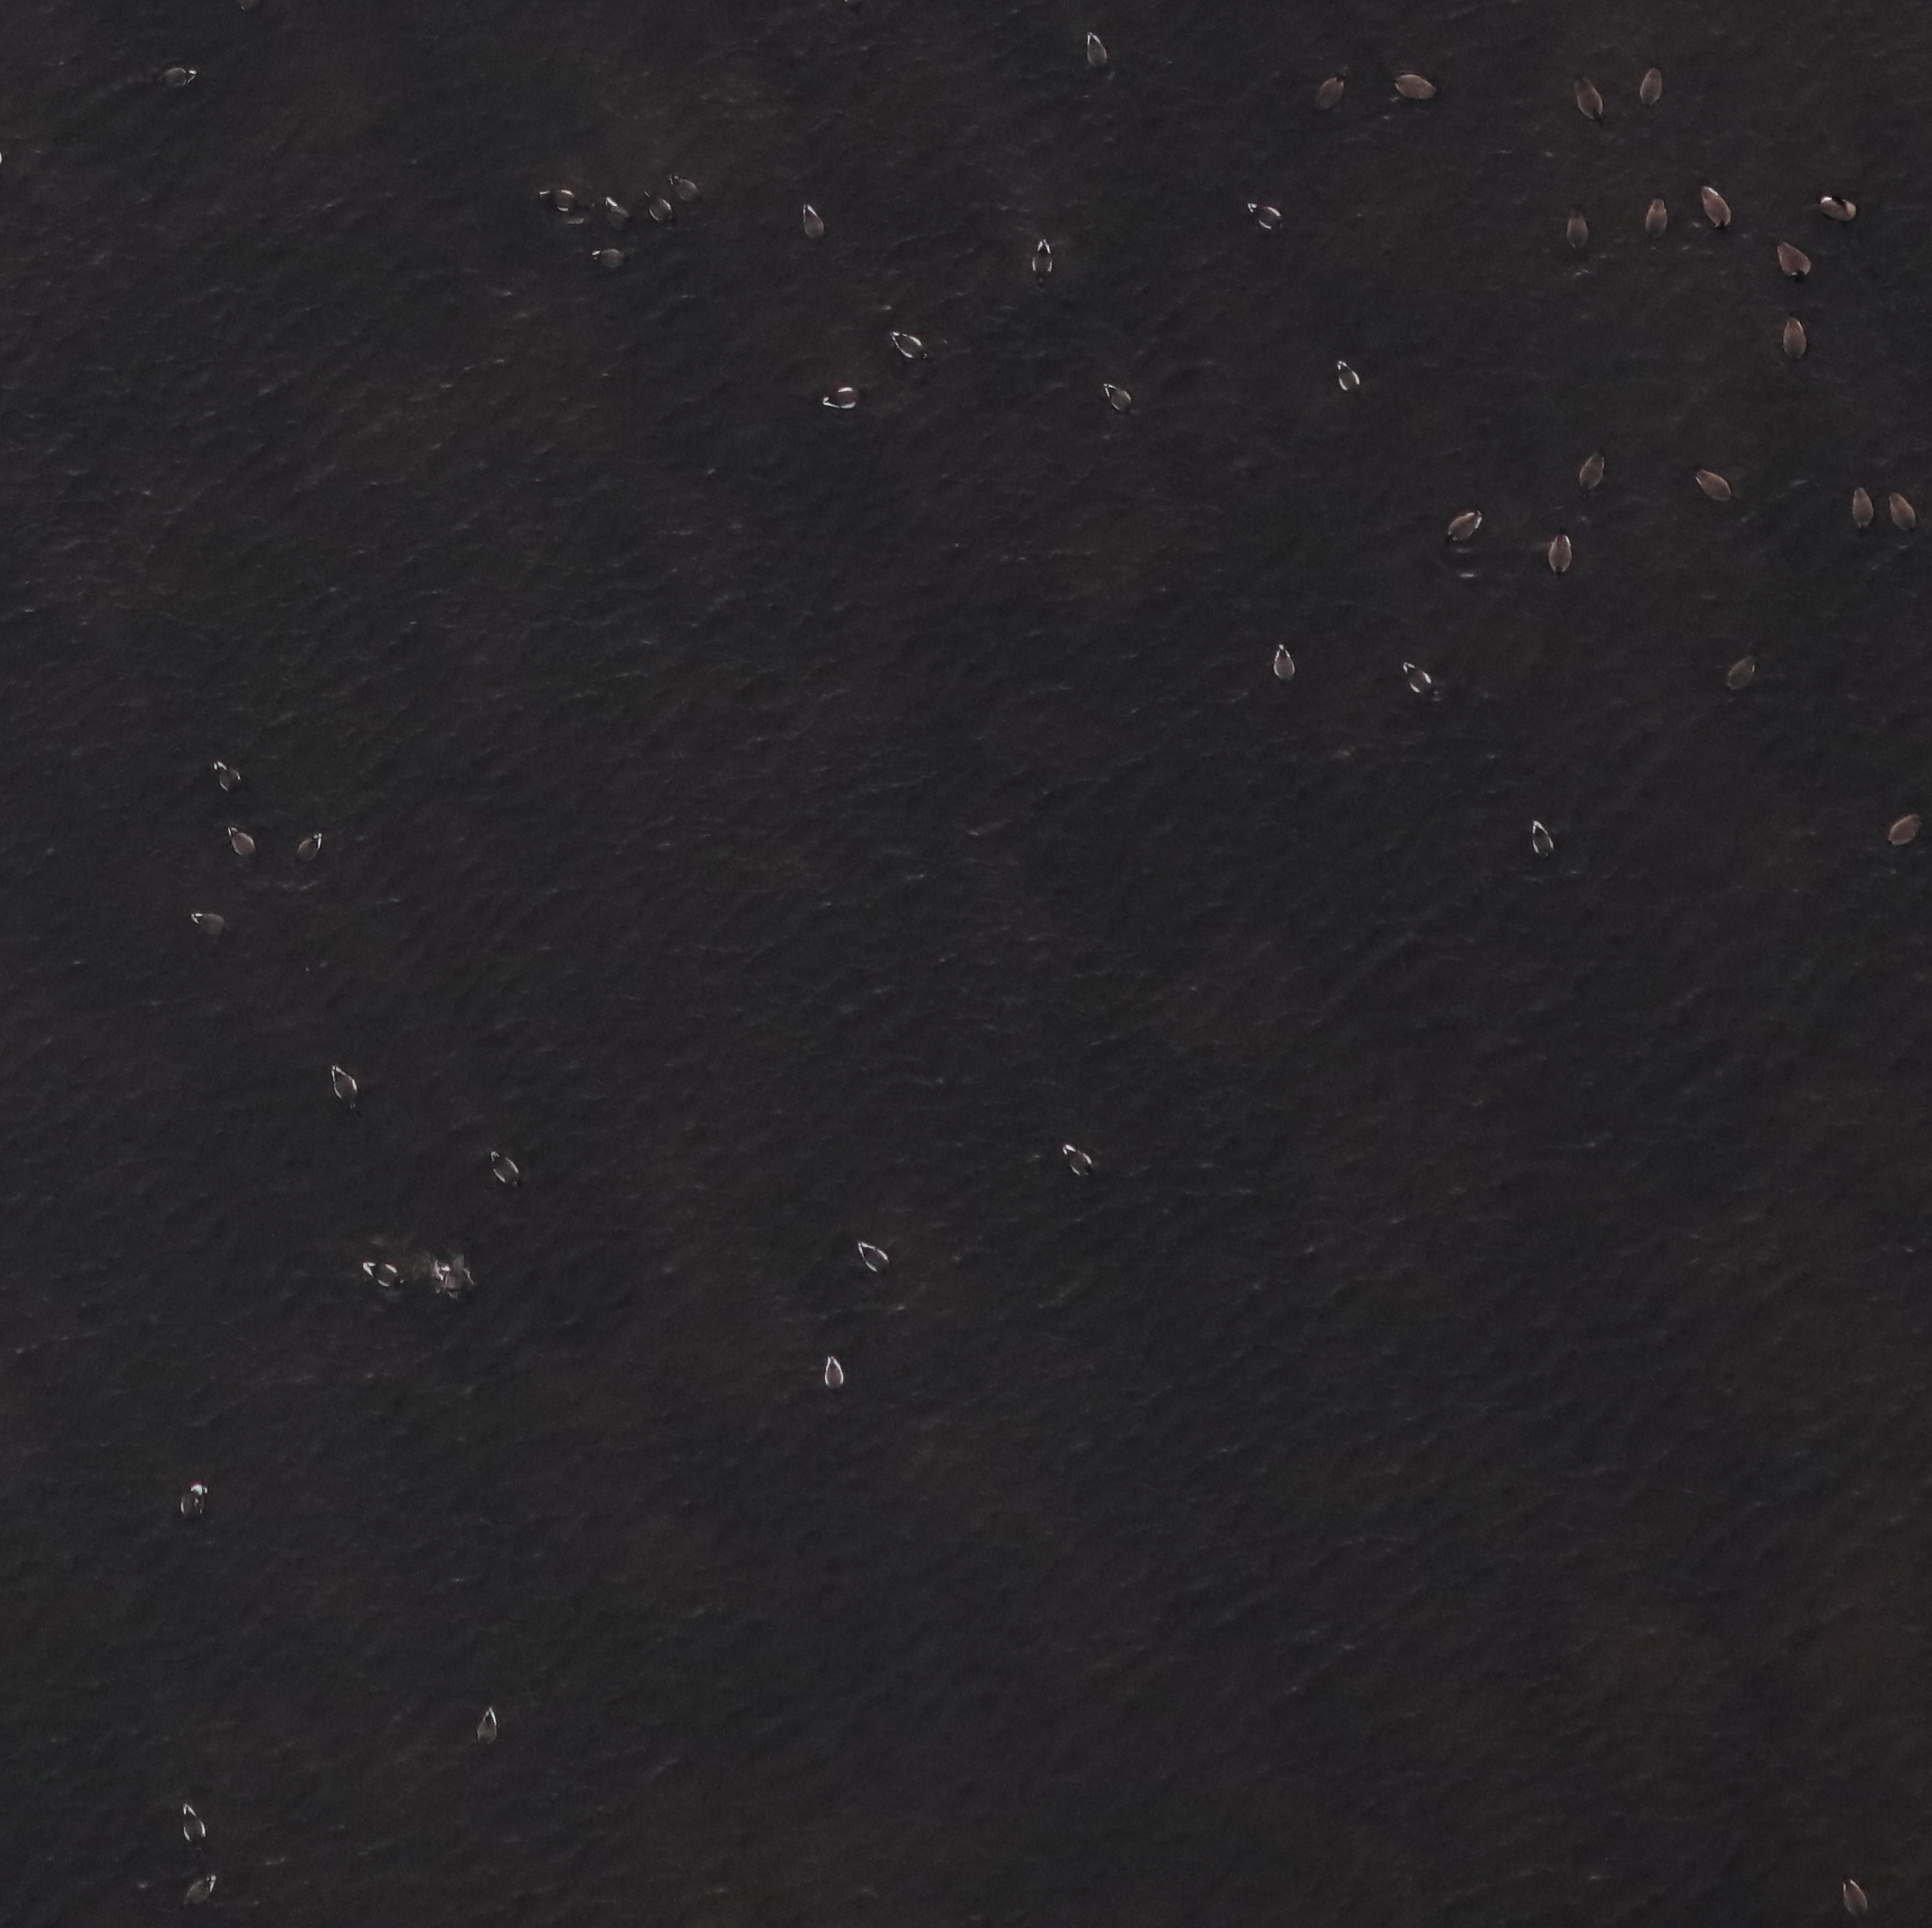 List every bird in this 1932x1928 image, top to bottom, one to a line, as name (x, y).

brant (1096, 55)
brant (180, 76)
Canada goose (1414, 86)
Canada goose (1652, 87)
Canada goose (1331, 94)
Canada goose (1589, 102)
brant (687, 191)
brant (563, 201)
Canada goose (1716, 209)
brant (659, 210)
Canada goose (1837, 210)
brant (622, 212)
brant (1265, 216)
Canada goose (1656, 219)
brant (814, 224)
brant (1579, 230)
brant (613, 258)
brant (1043, 259)
Canada goose (1794, 260)
Canada goose (1795, 338)
brant (909, 346)
brant (1349, 380)
brant (843, 399)
brant (1119, 399)
Canada goose (1593, 474)
Canada goose (1713, 486)
Canada goose (1864, 509)
Canada goose (1904, 514)
Canada goose (1465, 530)
Canada goose (1559, 553)
brant (1283, 668)
Canada goose (1747, 674)
brant (1421, 681)
brant (228, 777)
Canada goose (1905, 833)
brant (1543, 841)
brant (242, 844)
brant (309, 845)
brant (211, 924)
brant (345, 1086)
brant (1079, 1161)
brant (506, 1168)
brant (874, 1260)
brant (384, 1275)
brant (454, 1276)
brant (833, 1375)
brant (194, 1501)
brant (487, 1729)
brant (194, 1828)
brant (200, 1893)
Canada goose (1858, 1904)